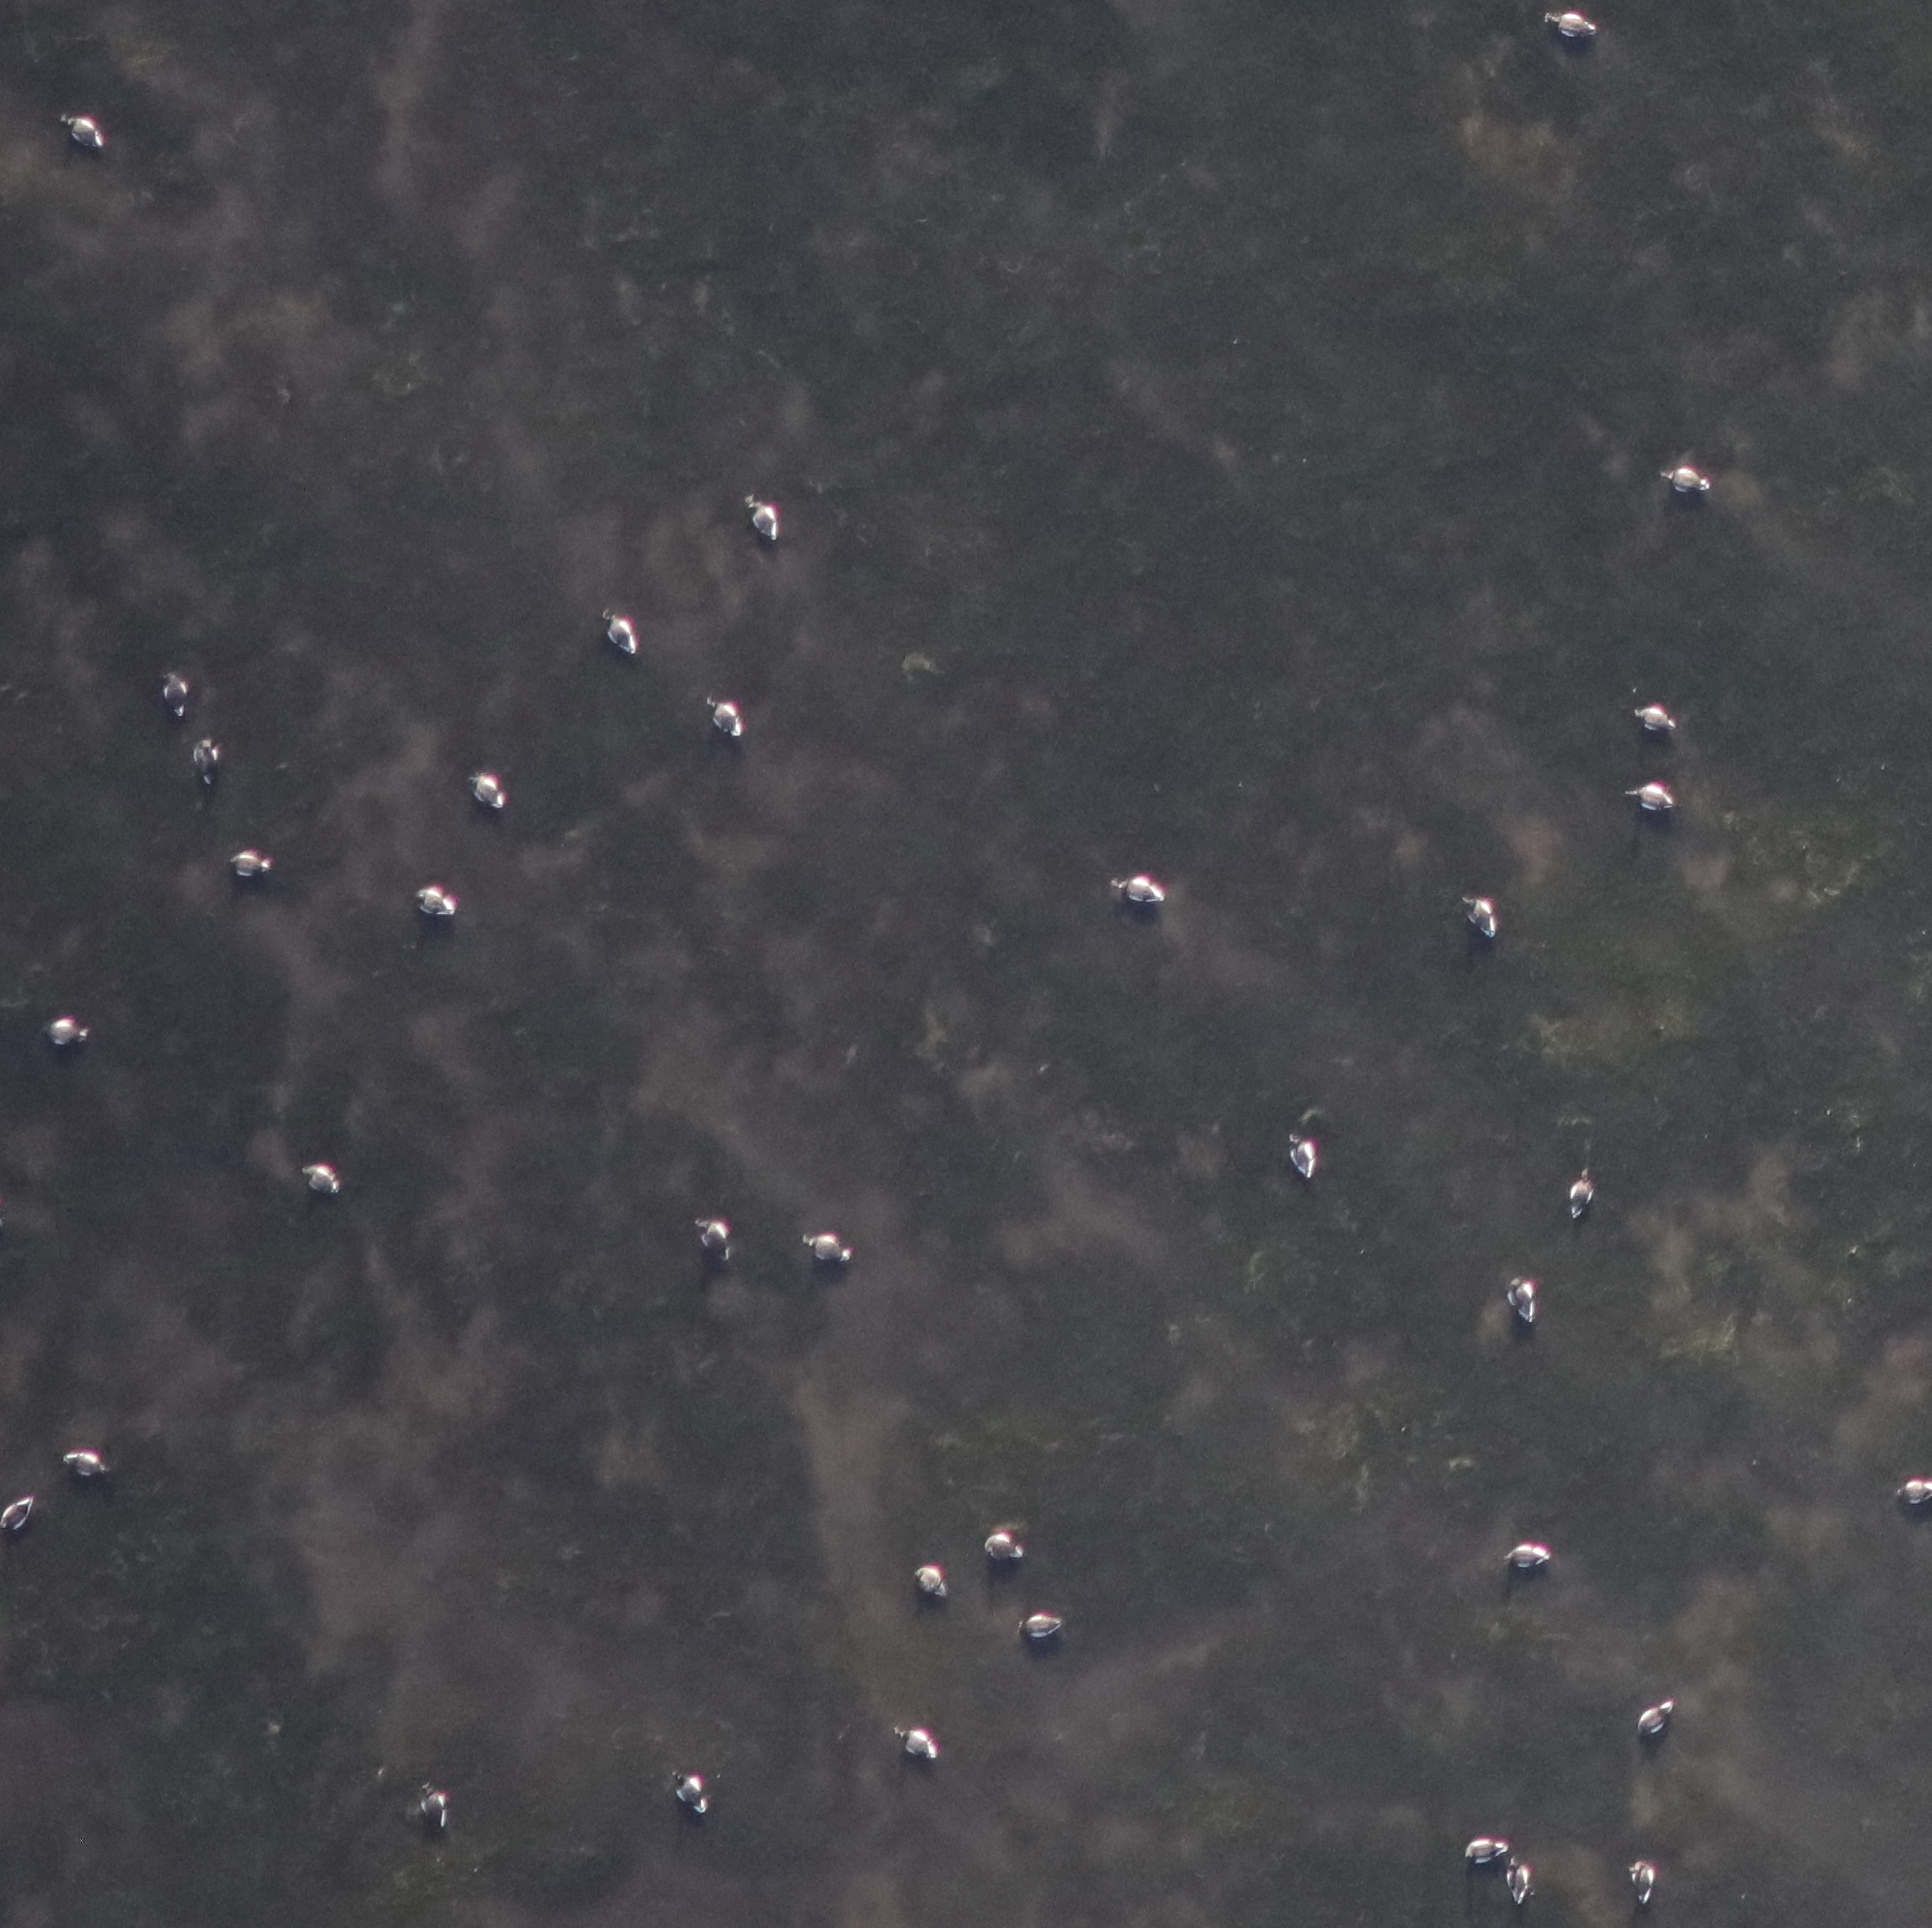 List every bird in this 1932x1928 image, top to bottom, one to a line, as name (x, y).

brant (1571, 26)
brant (84, 132)
brant (1686, 479)
brant (763, 519)
brant (622, 632)
brant (175, 691)
brant (727, 718)
brant (1655, 719)
brant (206, 760)
brant (487, 788)
brant (1652, 797)
brant (250, 862)
brant (1139, 889)
brant (433, 899)
brant (1480, 914)
brant (66, 1032)
brant (1303, 1155)
brant (321, 1178)
brant (1581, 1192)
brant (716, 1236)
brant (830, 1247)
brant (1522, 1299)
brant (86, 1463)
brant (1917, 1490)
brant (13, 1515)
brant (1001, 1546)
brant (1525, 1555)
brant (932, 1579)
brant (1040, 1624)
brant (1654, 1718)
brant (921, 1742)
brant (692, 1791)
brant (433, 1805)
brant (1483, 1850)
brant (1643, 1879)
brant (1515, 1880)